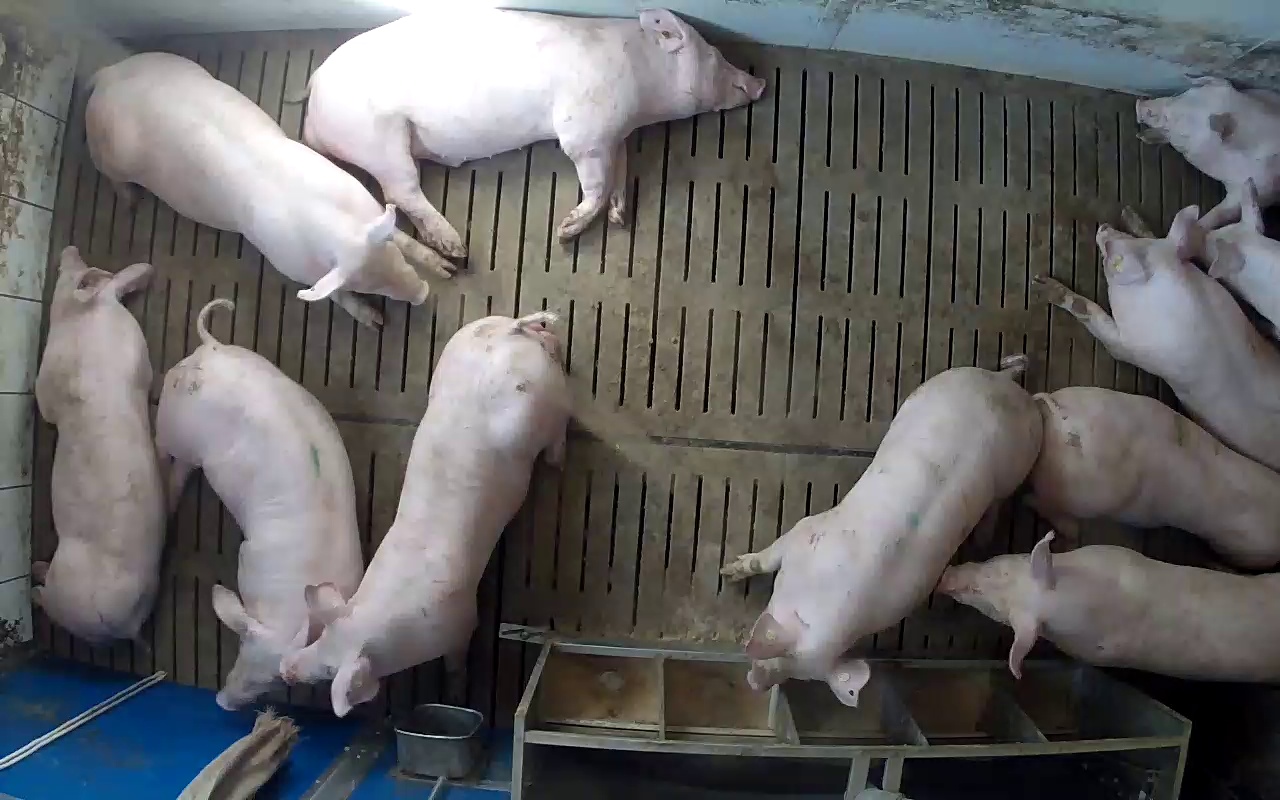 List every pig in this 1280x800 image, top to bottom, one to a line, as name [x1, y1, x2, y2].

pig [284, 6, 765, 263]
pig [82, 49, 459, 331]
pig [1136, 74, 1279, 230]
pig [1197, 177, 1279, 335]
pig [1030, 204, 1279, 470]
pig [25, 247, 167, 655]
pig [155, 298, 365, 712]
pig [282, 310, 572, 719]
pig [717, 354, 1044, 710]
pig [1023, 385, 1279, 569]
pig [937, 531, 1278, 686]